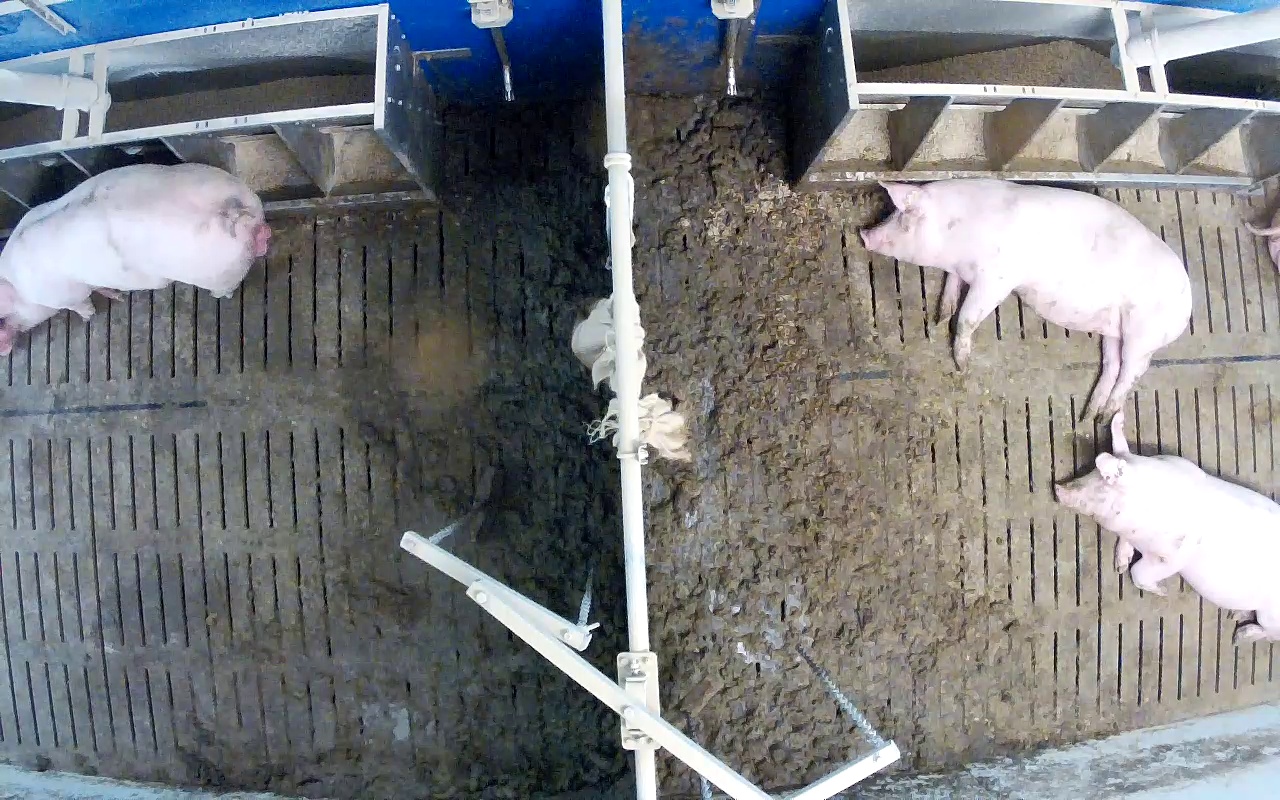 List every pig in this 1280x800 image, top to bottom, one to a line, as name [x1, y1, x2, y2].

pig [0, 164, 274, 359]
pig [859, 178, 1193, 425]
pig [1057, 412, 1279, 647]